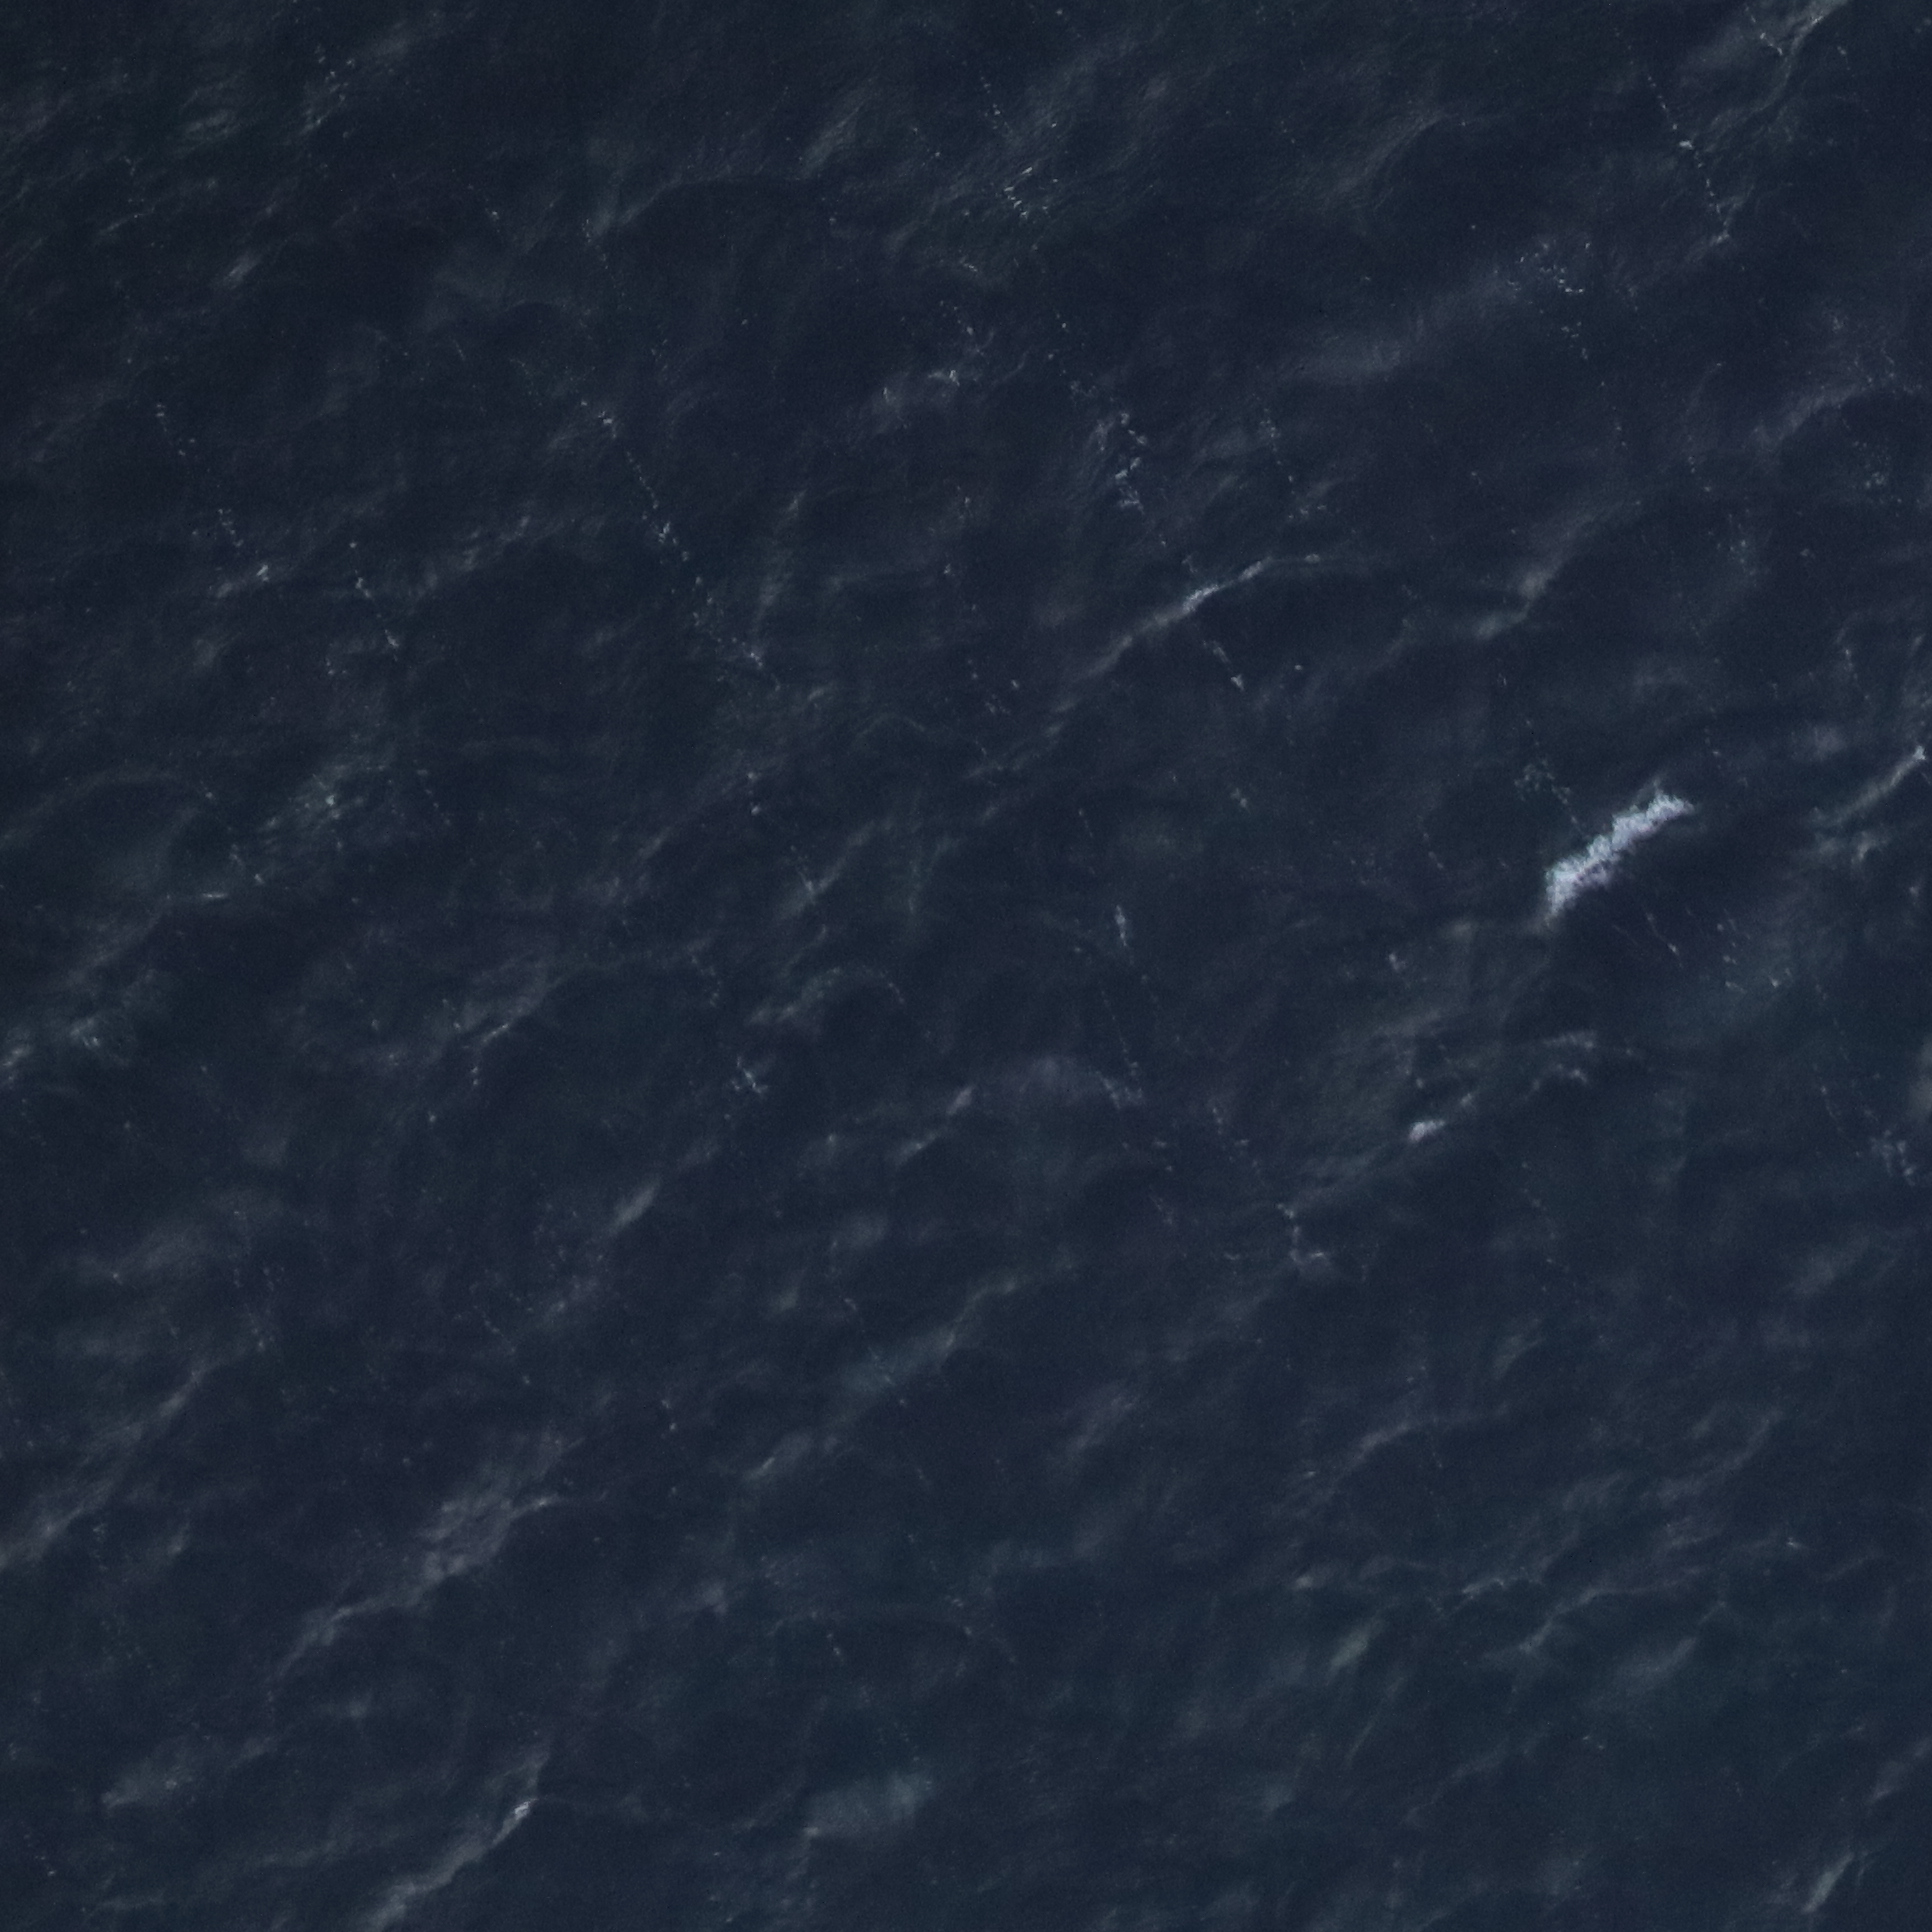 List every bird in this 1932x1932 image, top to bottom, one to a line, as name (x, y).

None